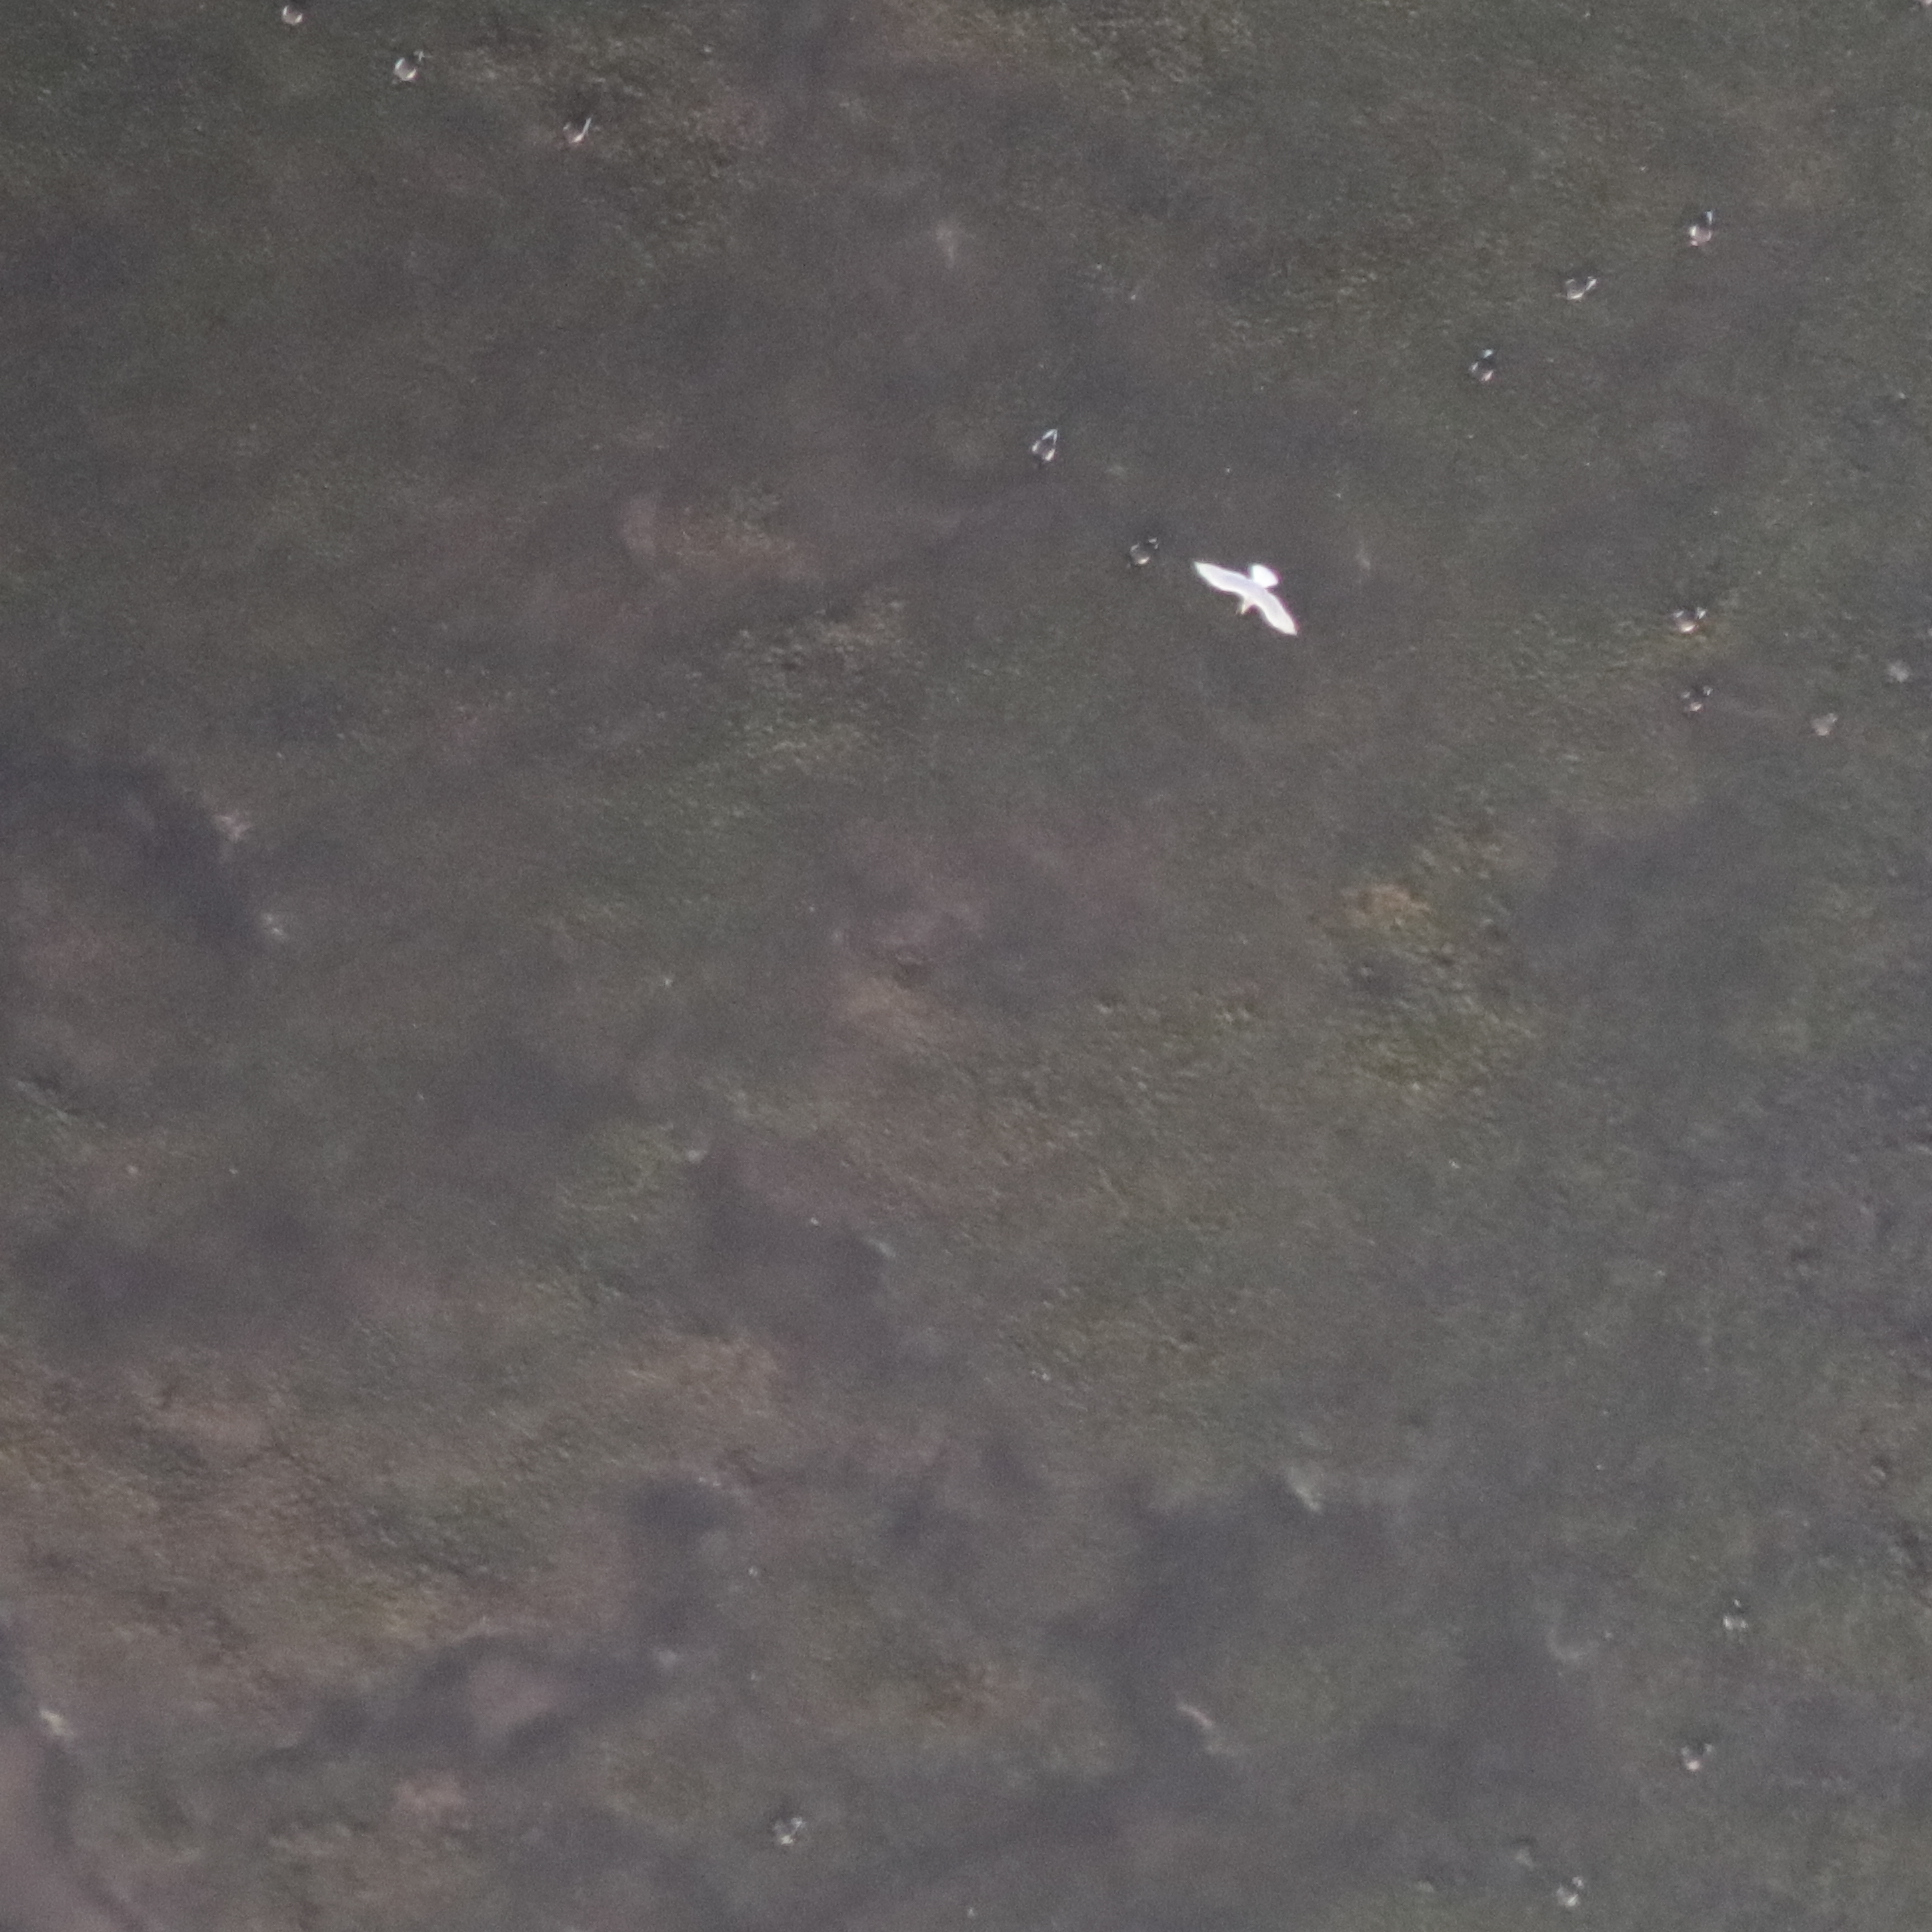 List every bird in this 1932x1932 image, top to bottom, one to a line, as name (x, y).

brant (289, 15)
brant (406, 68)
brant (579, 135)
brant (1699, 235)
brant (1578, 288)
brant (1482, 366)
brant (1045, 448)
brant (1141, 556)
gull (1255, 588)
brant (1685, 621)
brant (1895, 666)
brant (1694, 704)
brant (1822, 719)
brant (1738, 1617)
brant (1690, 1766)
brant (788, 1827)
brant (1569, 1903)